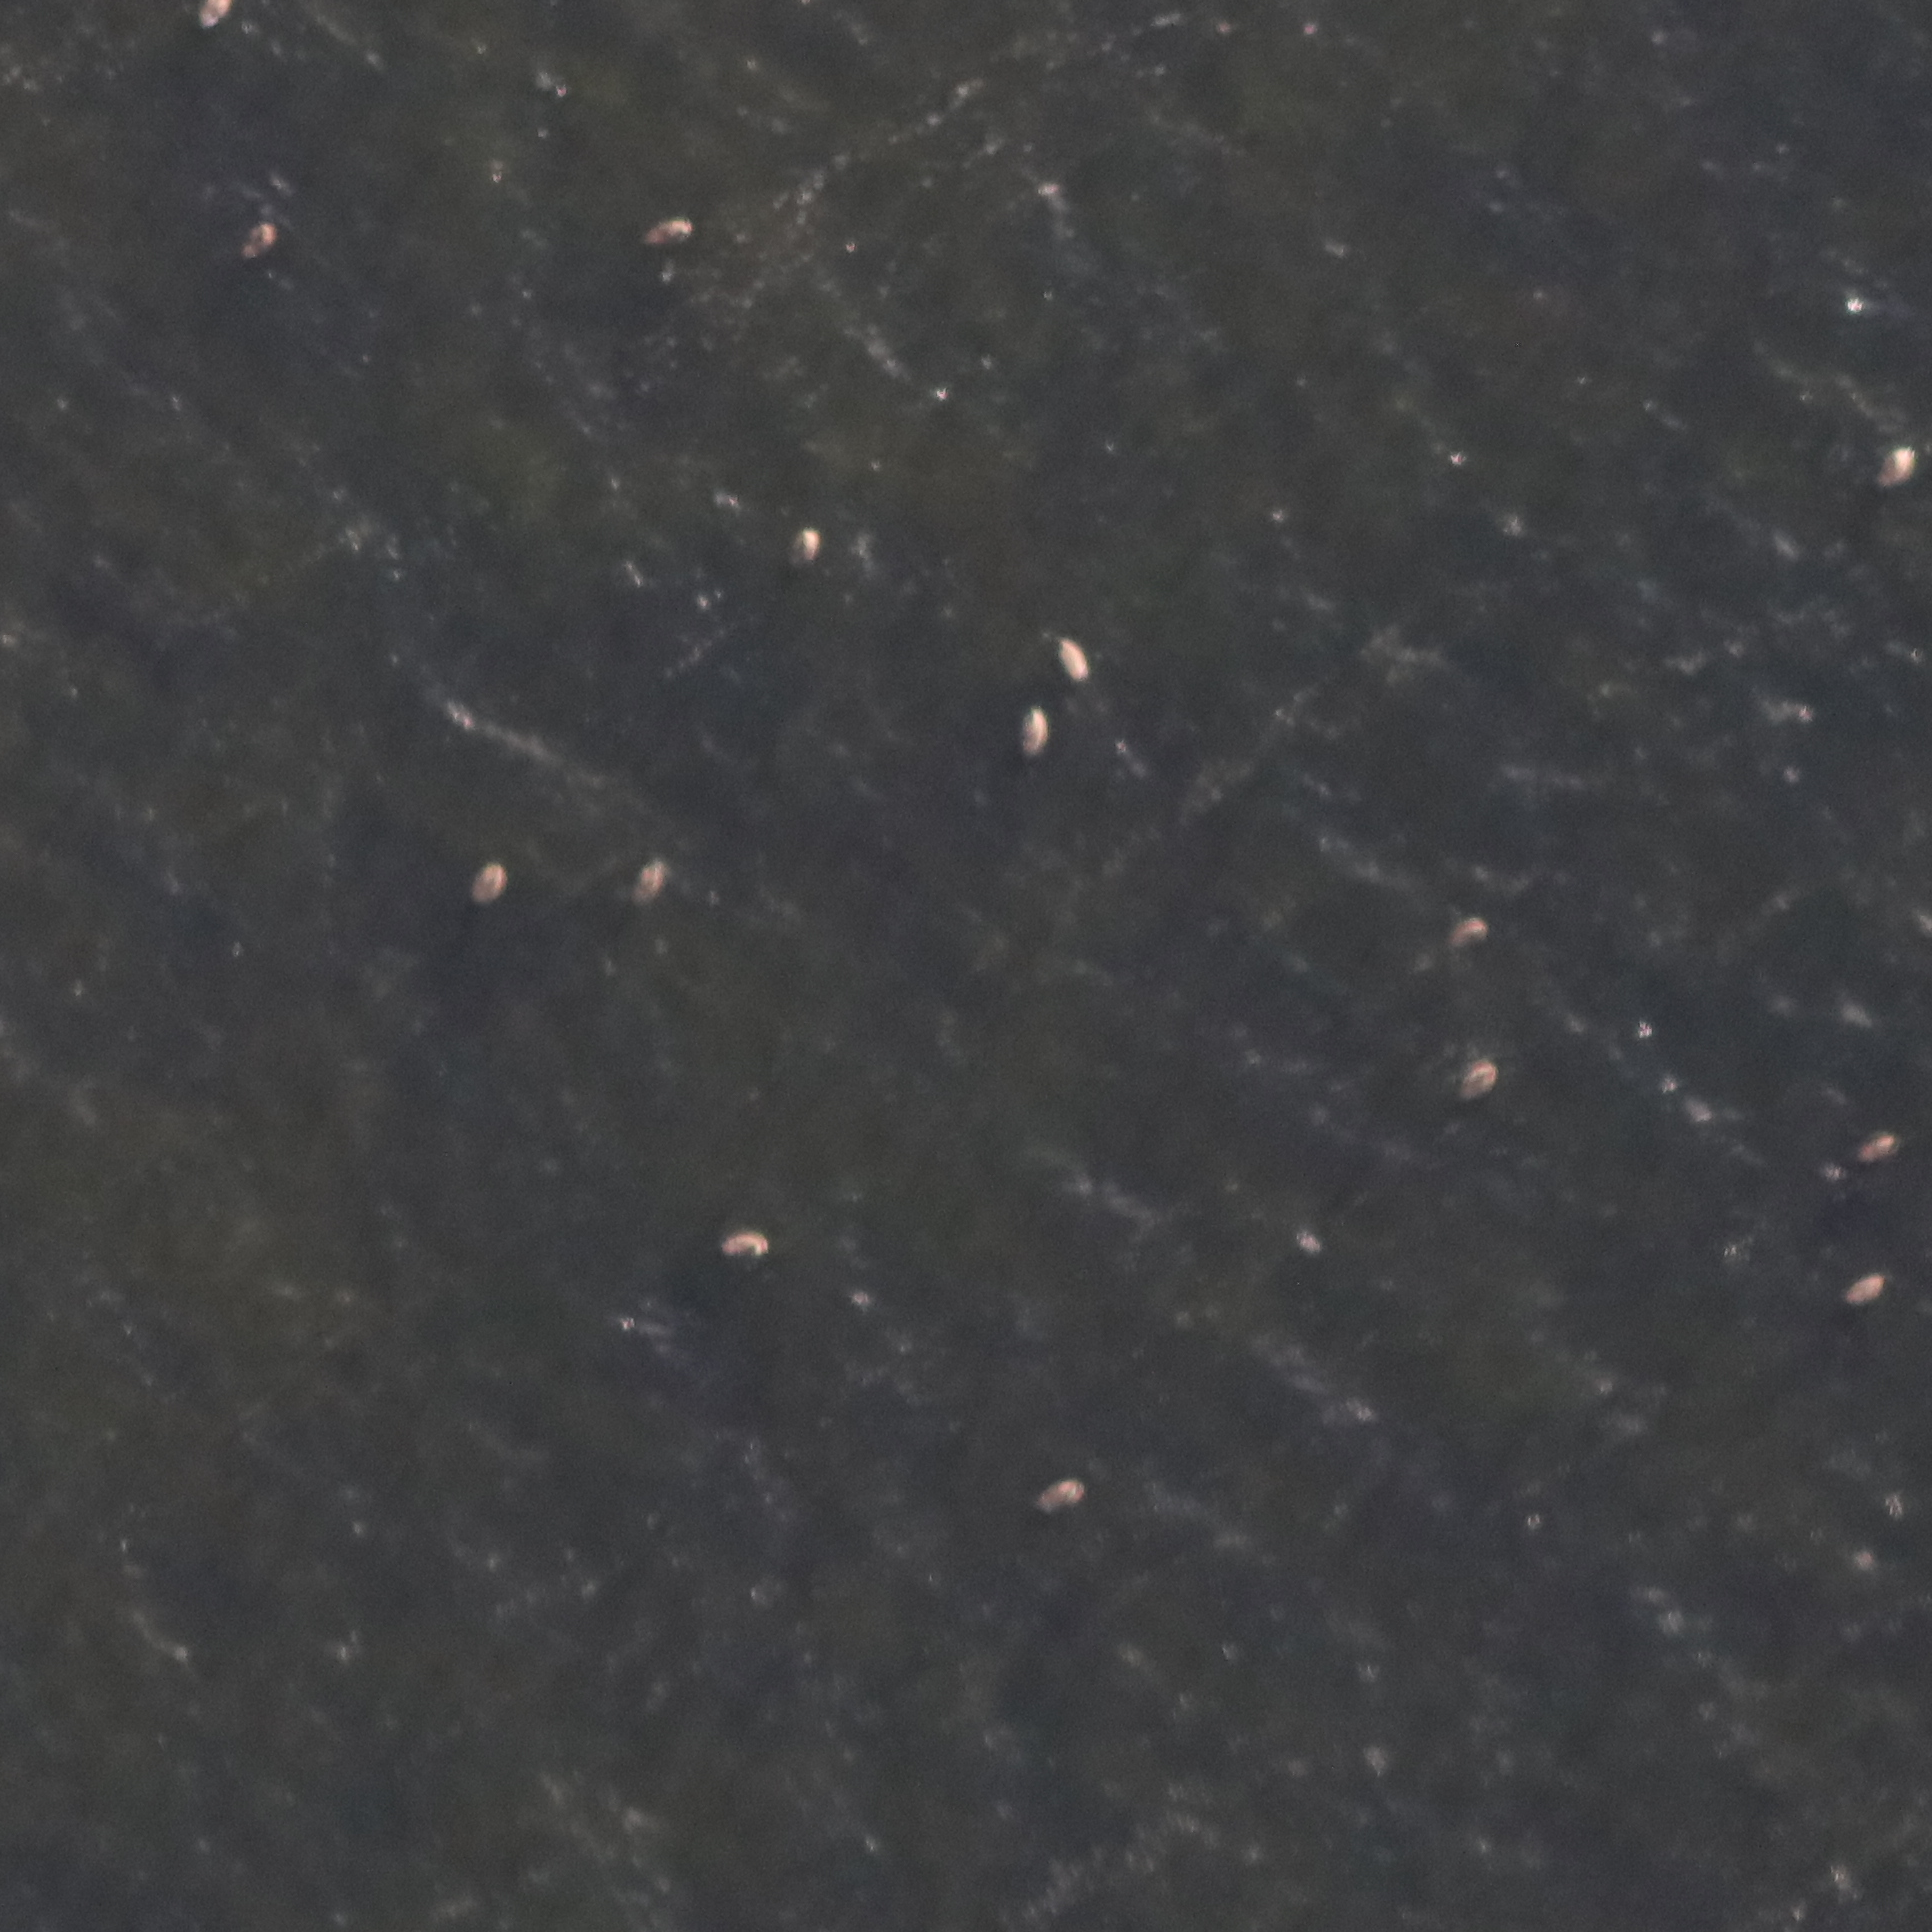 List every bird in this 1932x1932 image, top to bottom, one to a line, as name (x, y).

Canada goose (218, 4)
Canada goose (668, 231)
Canada goose (257, 240)
Canada goose (1901, 465)
Canada goose (802, 549)
Canada goose (1073, 666)
Canada goose (1033, 732)
Canada goose (489, 883)
Canada goose (649, 884)
Canada goose (1469, 932)
Canada goose (1476, 1081)
Canada goose (1878, 1147)
Canada goose (742, 1248)
Canada goose (1866, 1291)
Canada goose (1060, 1495)